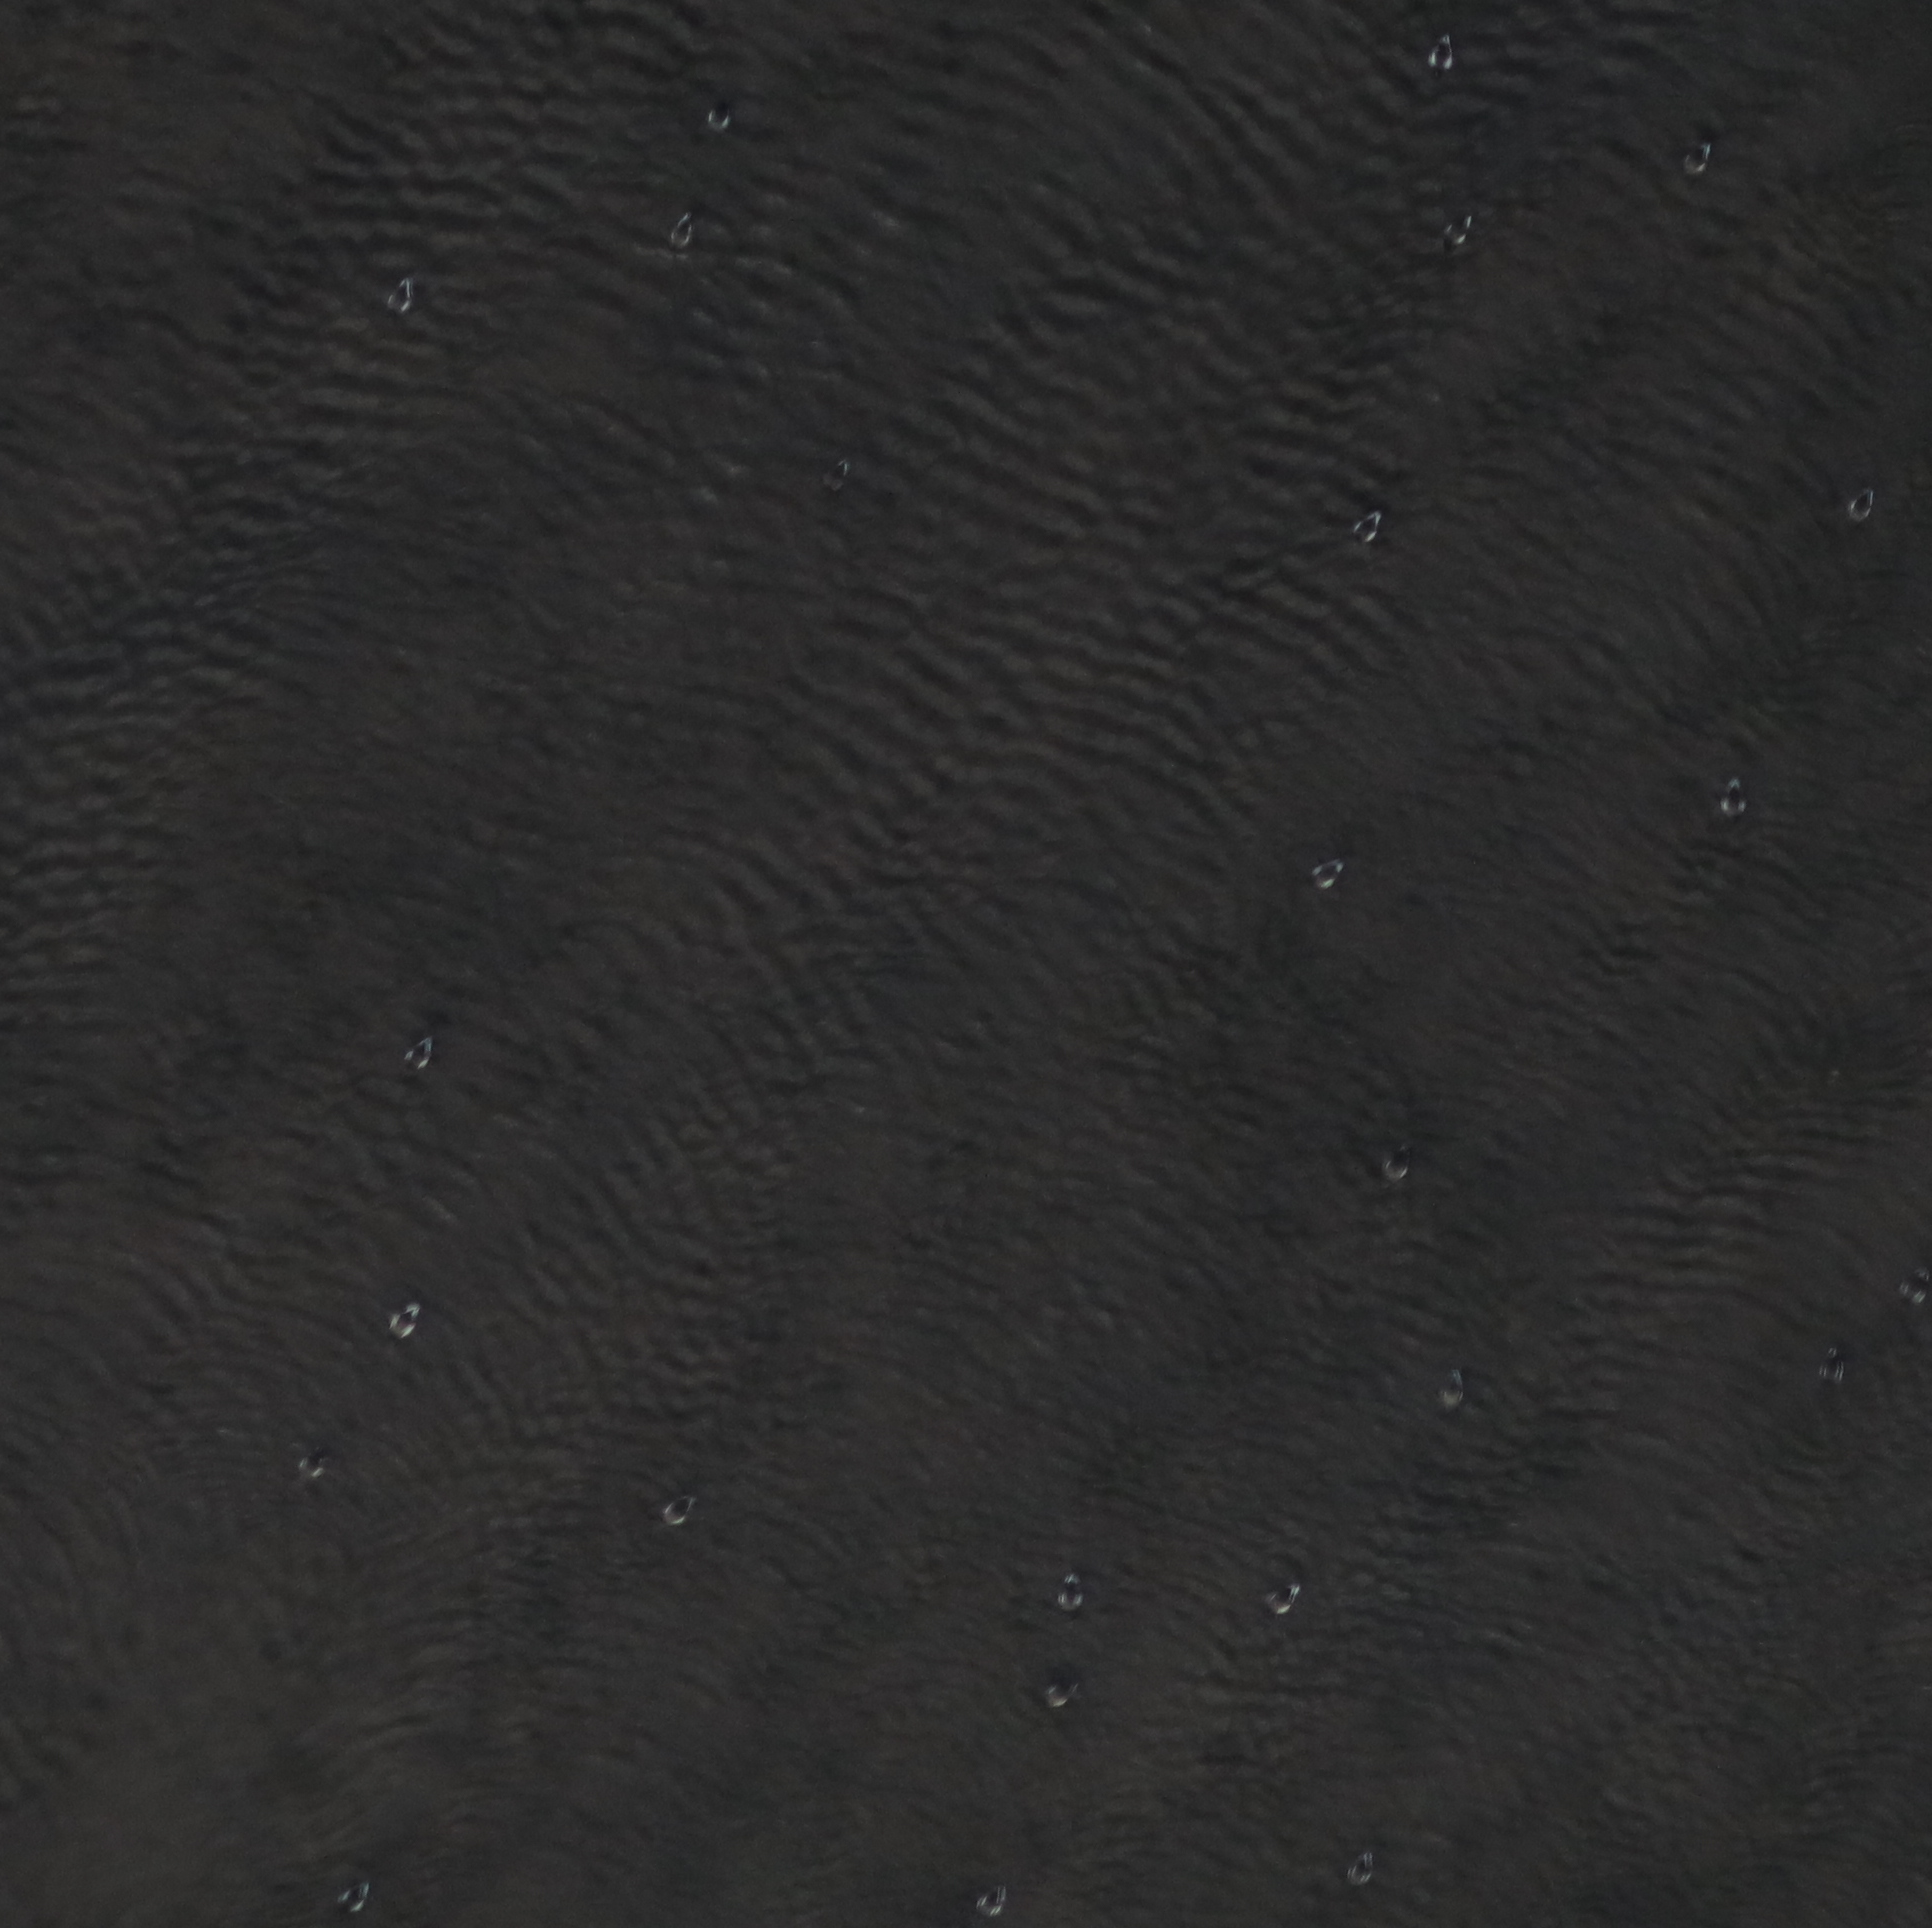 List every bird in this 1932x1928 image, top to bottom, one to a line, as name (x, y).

brant (1441, 53)
brant (711, 114)
brant (1696, 157)
brant (678, 233)
brant (1457, 237)
brant (399, 298)
brant (842, 467)
brant (1860, 507)
brant (1362, 525)
brant (1733, 798)
brant (1325, 873)
brant (420, 1055)
brant (1395, 1163)
brant (1917, 1300)
brant (403, 1321)
brant (1834, 1370)
brant (1448, 1395)
brant (316, 1465)
brant (675, 1510)
brant (1072, 1596)
brant (1281, 1598)
brant (1059, 1695)
brant (1357, 1875)
brant (997, 1902)
brant (352, 1909)